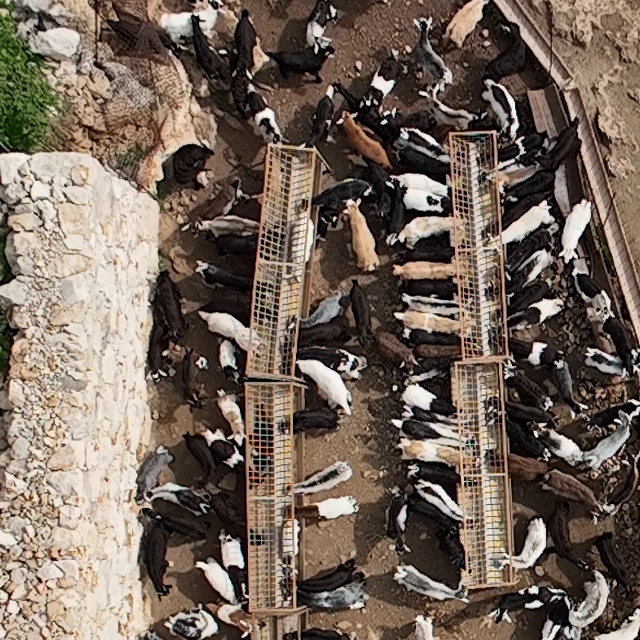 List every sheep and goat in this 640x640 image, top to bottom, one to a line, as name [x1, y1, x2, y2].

goat [159, 1, 217, 41]
goat [442, 3, 487, 47]
goat [304, 7, 336, 54]
goat [230, 9, 257, 76]
goat [190, 14, 228, 75]
goat [409, 16, 452, 85]
goat [485, 23, 524, 80]
goat [265, 45, 334, 83]
goat [358, 56, 407, 110]
goat [332, 77, 392, 142]
goat [480, 80, 519, 143]
goat [417, 83, 475, 129]
goat [247, 84, 288, 149]
goat [301, 84, 335, 153]
goat [380, 109, 433, 130]
goat [337, 110, 391, 168]
goat [537, 120, 579, 171]
goat [400, 127, 457, 162]
goat [477, 134, 542, 168]
goat [172, 142, 215, 191]
goat [365, 163, 393, 219]
goat [484, 164, 540, 185]
goat [498, 170, 554, 205]
goat [391, 172, 466, 199]
goat [384, 178, 403, 246]
goat [299, 179, 373, 211]
goat [482, 182, 557, 239]
goat [400, 187, 468, 213]
goat [342, 199, 381, 271]
goat [483, 200, 553, 251]
goat [560, 200, 591, 263]
goat [290, 214, 313, 278]
goat [398, 215, 466, 249]
goat [193, 216, 264, 234]
goat [494, 224, 557, 280]
goat [488, 248, 554, 298]
goat [393, 255, 471, 281]
goat [195, 260, 274, 297]
goat [154, 268, 188, 340]
goat [574, 271, 615, 320]
goat [491, 278, 552, 322]
goat [349, 280, 372, 345]
goat [398, 281, 474, 296]
goat [199, 290, 275, 322]
goat [290, 290, 342, 329]
goat [401, 292, 474, 316]
goat [485, 299, 565, 331]
goat [146, 306, 170, 383]
goat [393, 308, 476, 335]
goat [196, 310, 264, 354]
goat [289, 315, 348, 349]
goat [604, 316, 634, 378]
goat [373, 330, 419, 376]
goat [488, 333, 562, 365]
goat [218, 340, 241, 385]
goat [413, 340, 478, 356]
goat [184, 347, 203, 410]
goat [283, 347, 368, 380]
goat [585, 348, 639, 377]
goat [549, 355, 589, 418]
goat [285, 359, 353, 416]
goat [503, 364, 553, 408]
goat [397, 385, 463, 416]
goat [215, 390, 247, 446]
goat [488, 395, 557, 427]
goat [592, 401, 639, 426]
goat [249, 402, 274, 469]
goat [400, 405, 477, 430]
goat [488, 407, 549, 461]
goat [280, 409, 338, 435]
goat [582, 410, 631, 467]
goat [389, 418, 475, 448]
goat [527, 421, 582, 466]
goat [201, 428, 266, 487]
goat [181, 432, 215, 489]
goat [397, 438, 478, 473]
goat [134, 442, 175, 507]
goat [485, 448, 546, 482]
goat [604, 452, 639, 516]
goat [284, 459, 353, 495]
goat [402, 460, 477, 486]
goat [543, 469, 607, 518]
goat [414, 481, 479, 529]
goat [144, 483, 212, 512]
goat [208, 493, 264, 546]
goat [386, 493, 411, 554]
goat [283, 495, 359, 522]
goat [152, 497, 209, 540]
goat [549, 499, 589, 570]
goat [413, 502, 460, 537]
goat [498, 516, 546, 570]
goat [281, 518, 301, 564]
goat [141, 522, 172, 597]
goat [593, 533, 635, 602]
goat [218, 535, 251, 600]
goat [439, 535, 472, 573]
goat [194, 557, 238, 604]
goat [283, 558, 362, 592]
goat [394, 563, 470, 603]
goat [567, 569, 611, 627]
goat [282, 582, 367, 610]
goat [489, 587, 563, 623]
goat [535, 594, 569, 639]
goat [203, 600, 262, 634]
goat [164, 603, 219, 639]
goat [587, 609, 639, 639]
goat [410, 615, 438, 639]
goat [561, 626, 583, 639]
goat [284, 628, 350, 639]
goat [139, 629, 165, 639]